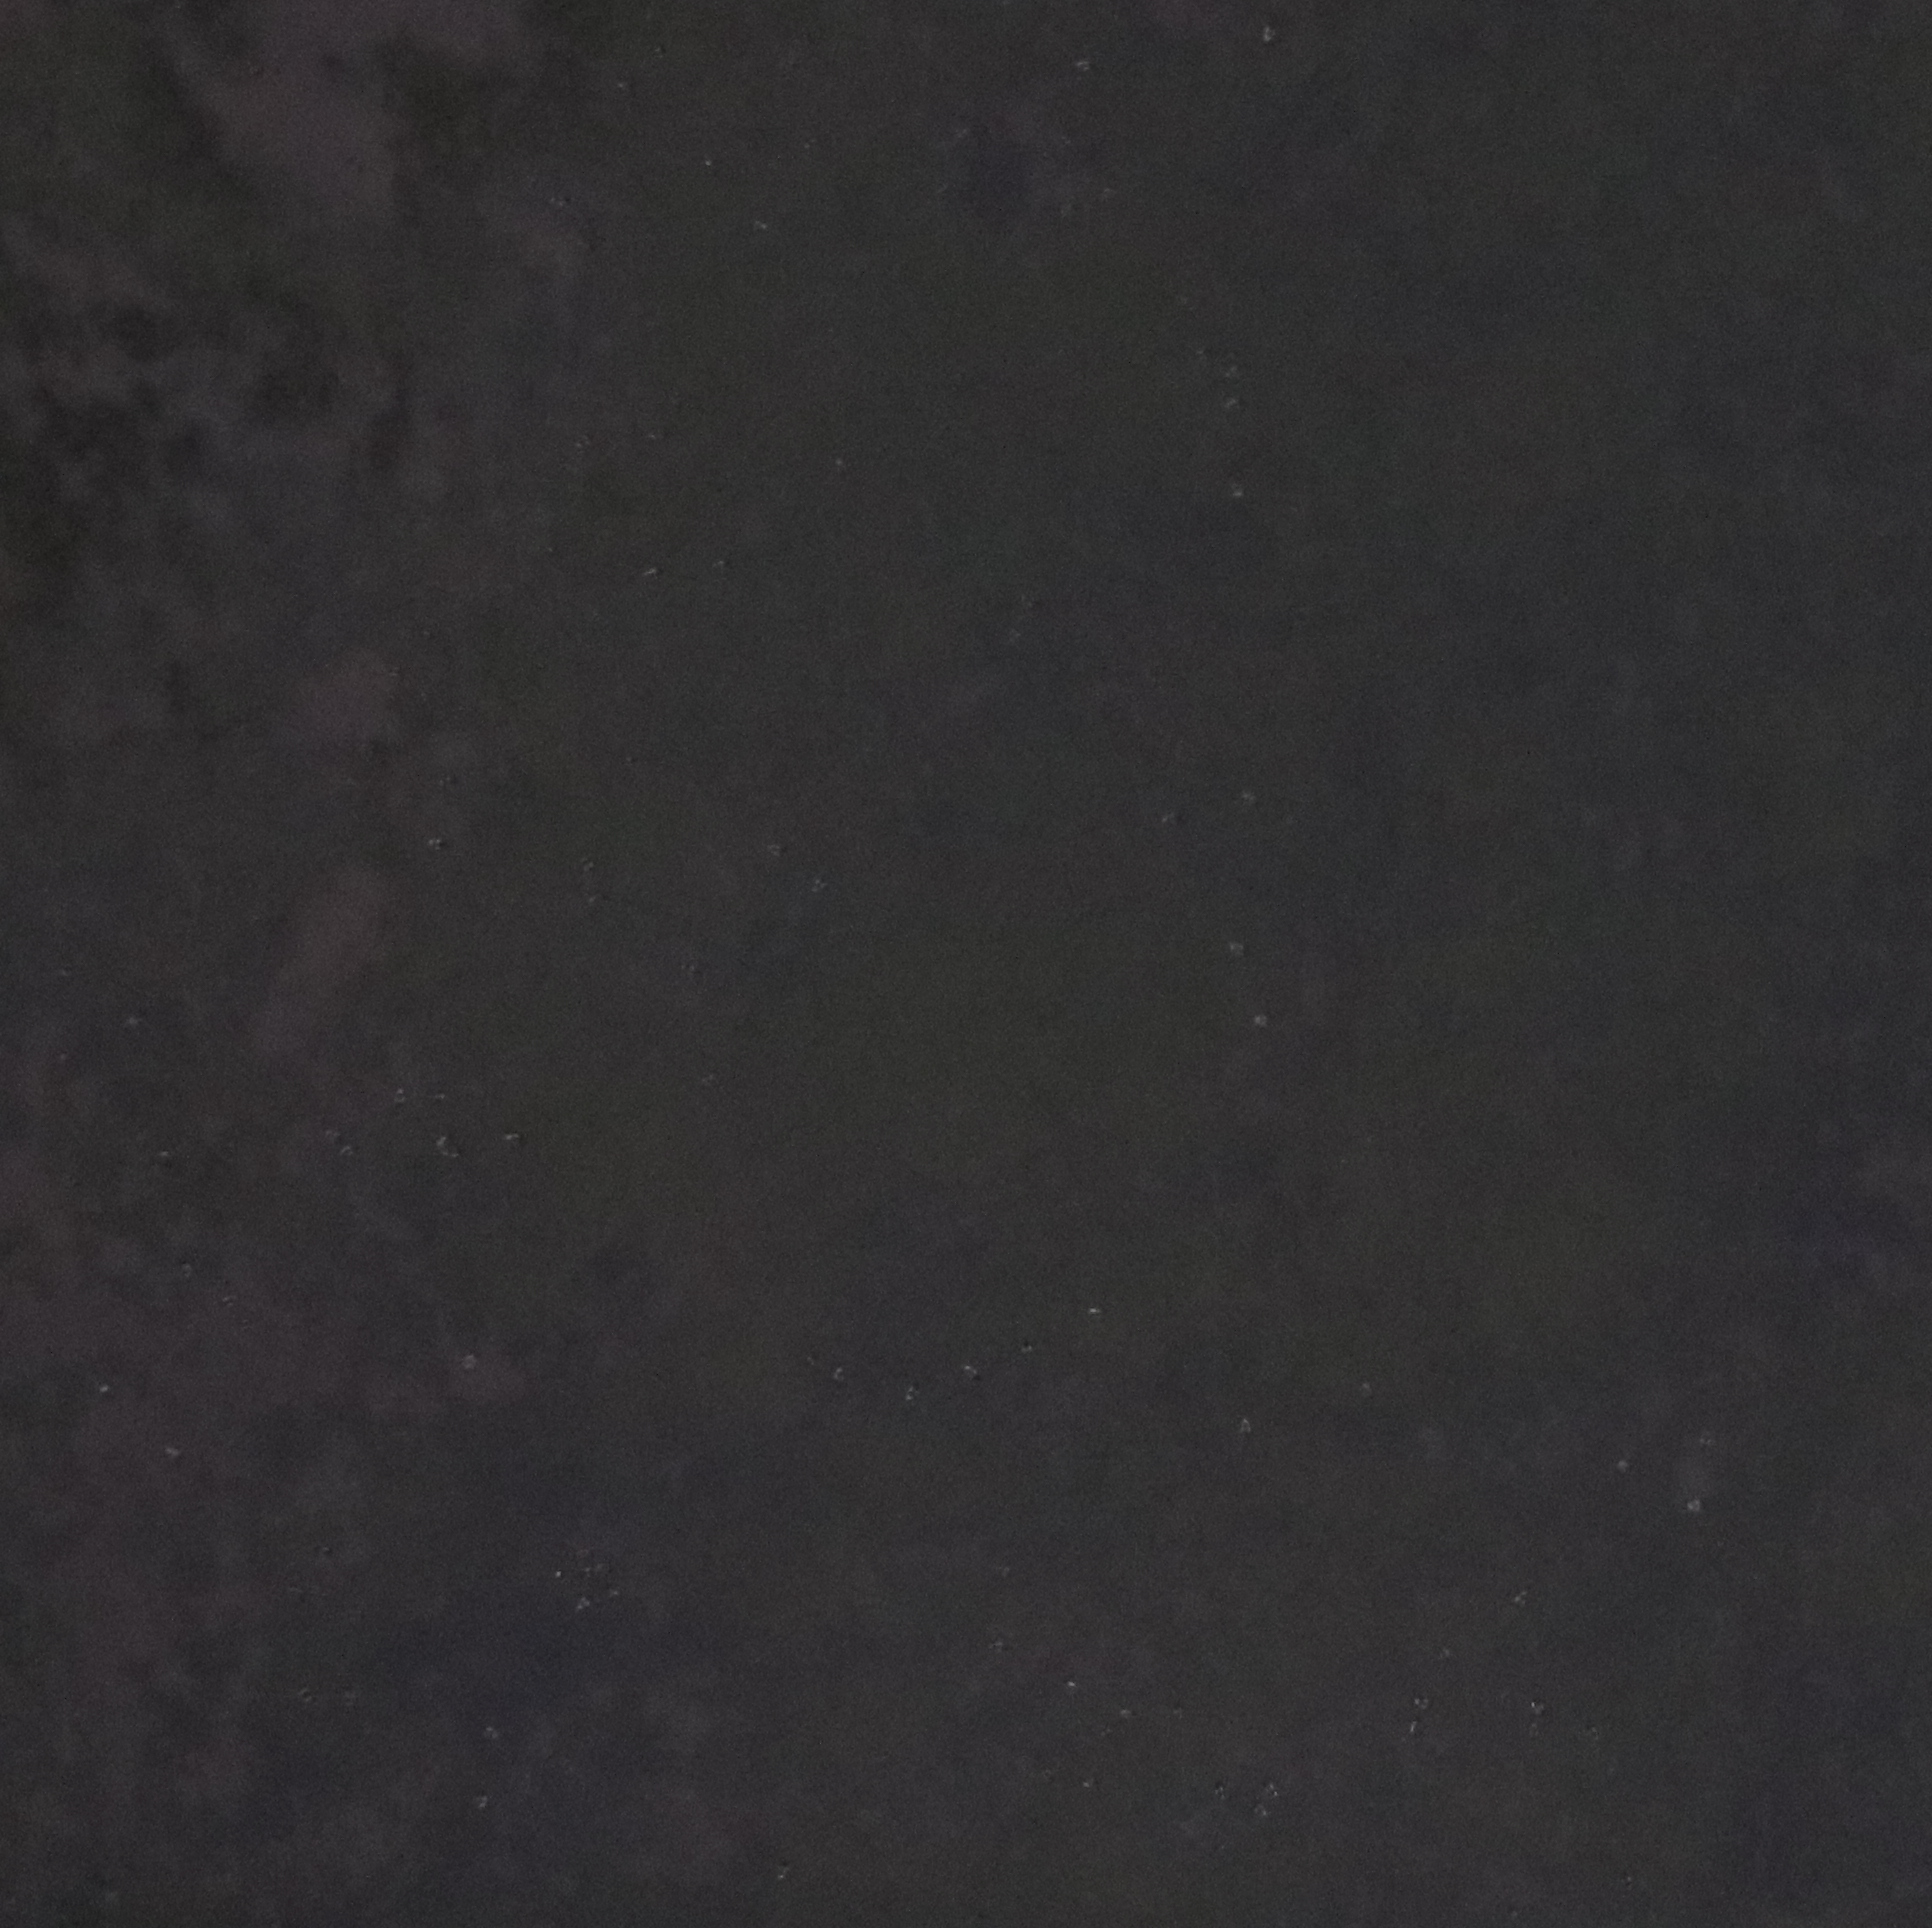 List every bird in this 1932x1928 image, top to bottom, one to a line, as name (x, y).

brant (1267, 38)
brant (657, 51)
brant (1082, 61)
brant (634, 81)
brant (1073, 132)
brant (817, 145)
brant (709, 170)
brant (1112, 195)
brant (557, 200)
brant (1066, 204)
brant (750, 228)
brant (1207, 346)
brant (1238, 372)
brant (1229, 403)
brant (658, 436)
brant (586, 442)
brant (837, 460)
brant (1237, 491)
brant (718, 565)
brant (650, 578)
brant (1027, 599)
brant (1014, 636)
brant (431, 637)
brant (402, 666)
brant (450, 783)
brant (1246, 803)
brant (1167, 822)
brant (433, 841)
brant (775, 853)
brant (587, 866)
brant (818, 890)
brant (599, 894)
brant (1245, 950)
brant (689, 967)
other bird (63, 970)
other bird (130, 1019)
brant (1258, 1026)
other bird (63, 1060)
brant (712, 1083)
brant (399, 1096)
brant (434, 1100)
brant (514, 1136)
brant (339, 1142)
brant (447, 1146)
brant (165, 1152)
brant (460, 1154)
brant (358, 1155)
other bird (188, 1268)
brant (233, 1301)
brant (1100, 1305)
brant (1022, 1352)
brant (808, 1357)
other bird (470, 1360)
brant (973, 1375)
brant (837, 1377)
other bird (105, 1389)
brant (909, 1390)
brant (1366, 1392)
brant (1247, 1434)
brant (1713, 1439)
other bird (175, 1452)
other bird (1624, 1465)
brant (1694, 1510)
other bird (325, 1546)
brant (583, 1553)
brant (607, 1564)
brant (564, 1581)
brant (1005, 1581)
brant (1525, 1588)
brant (613, 1597)
brant (581, 1612)
brant (996, 1641)
other bird (1445, 1654)
brant (1074, 1681)
other bird (306, 1693)
other bird (351, 1699)
brant (1417, 1703)
brant (1127, 1709)
brant (1163, 1712)
brant (1538, 1712)
brant (1412, 1726)
brant (1604, 1728)
brant (493, 1731)
brant (1542, 1734)
brant (1091, 1783)
brant (1215, 1790)
brant (1273, 1792)
brant (482, 1803)
brant (1257, 1811)
brant (784, 1872)
brant (1634, 1874)